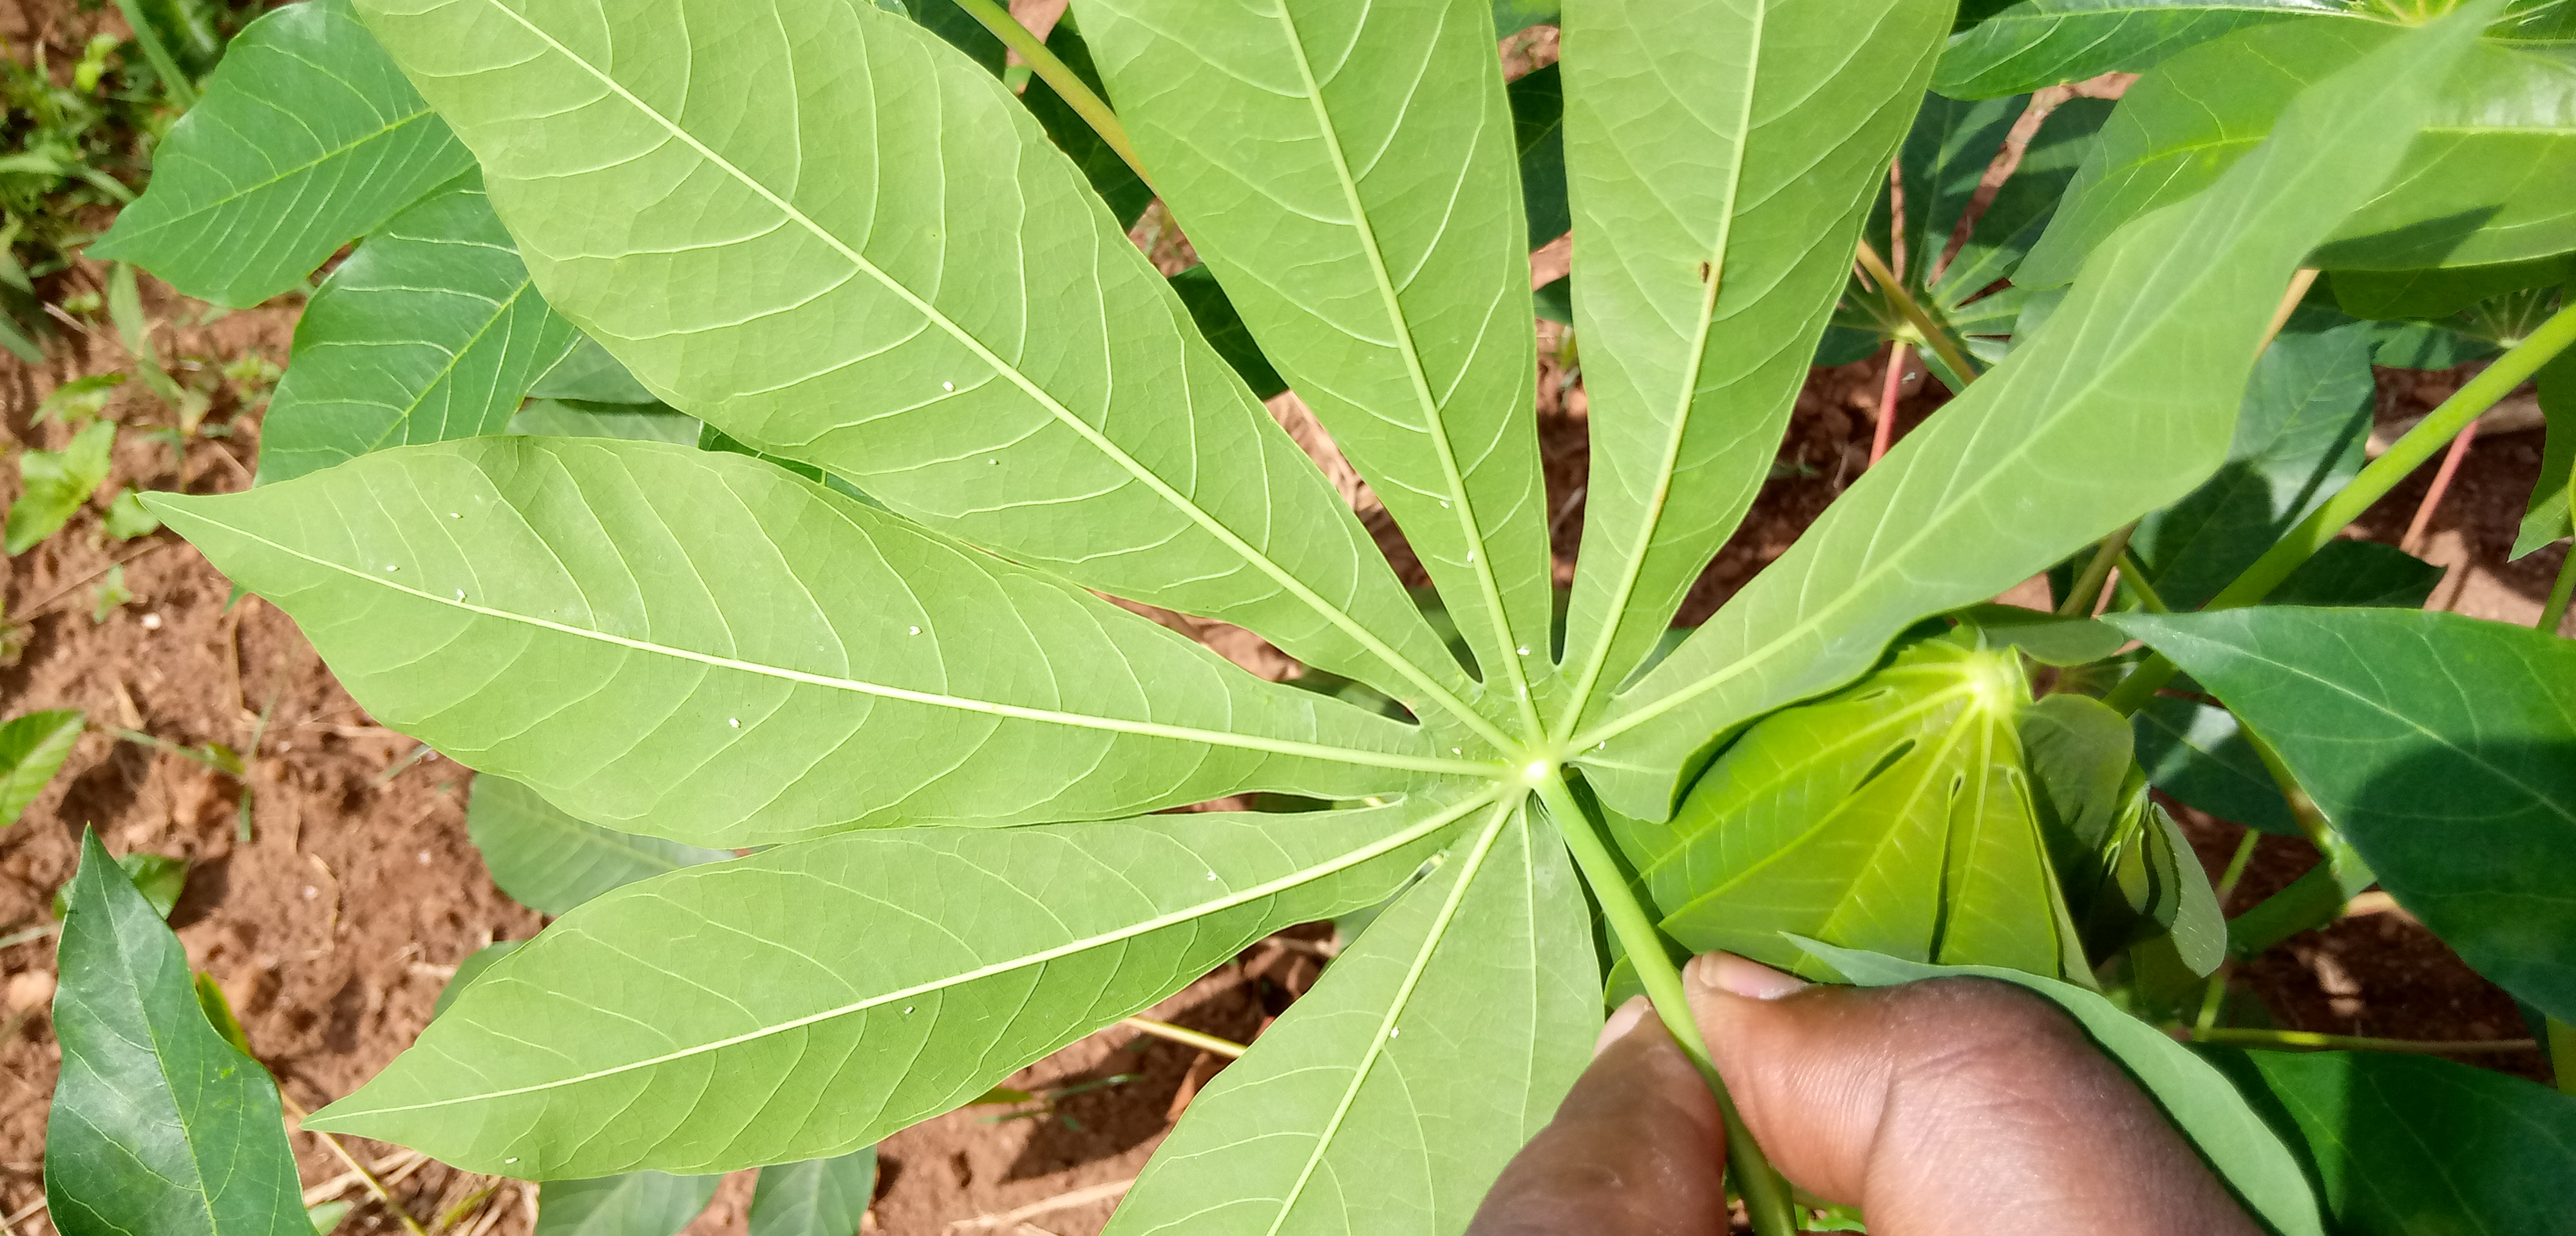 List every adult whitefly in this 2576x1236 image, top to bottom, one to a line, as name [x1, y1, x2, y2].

whitefly [934, 372, 958, 402]
whitefly [982, 456, 1004, 467]
whitefly [1434, 494, 1452, 515]
whitefly [1463, 547, 1477, 562]
whitefly [906, 608, 923, 642]
whitefly [1515, 643, 1535, 659]
whitefly [721, 715, 746, 735]
whitefly [1450, 739, 1464, 765]
whitefly [1598, 742, 1607, 751]
whitefly [1202, 868, 1220, 886]
whitefly [904, 1003, 919, 1020]
whitefly [1386, 1023, 1403, 1043]